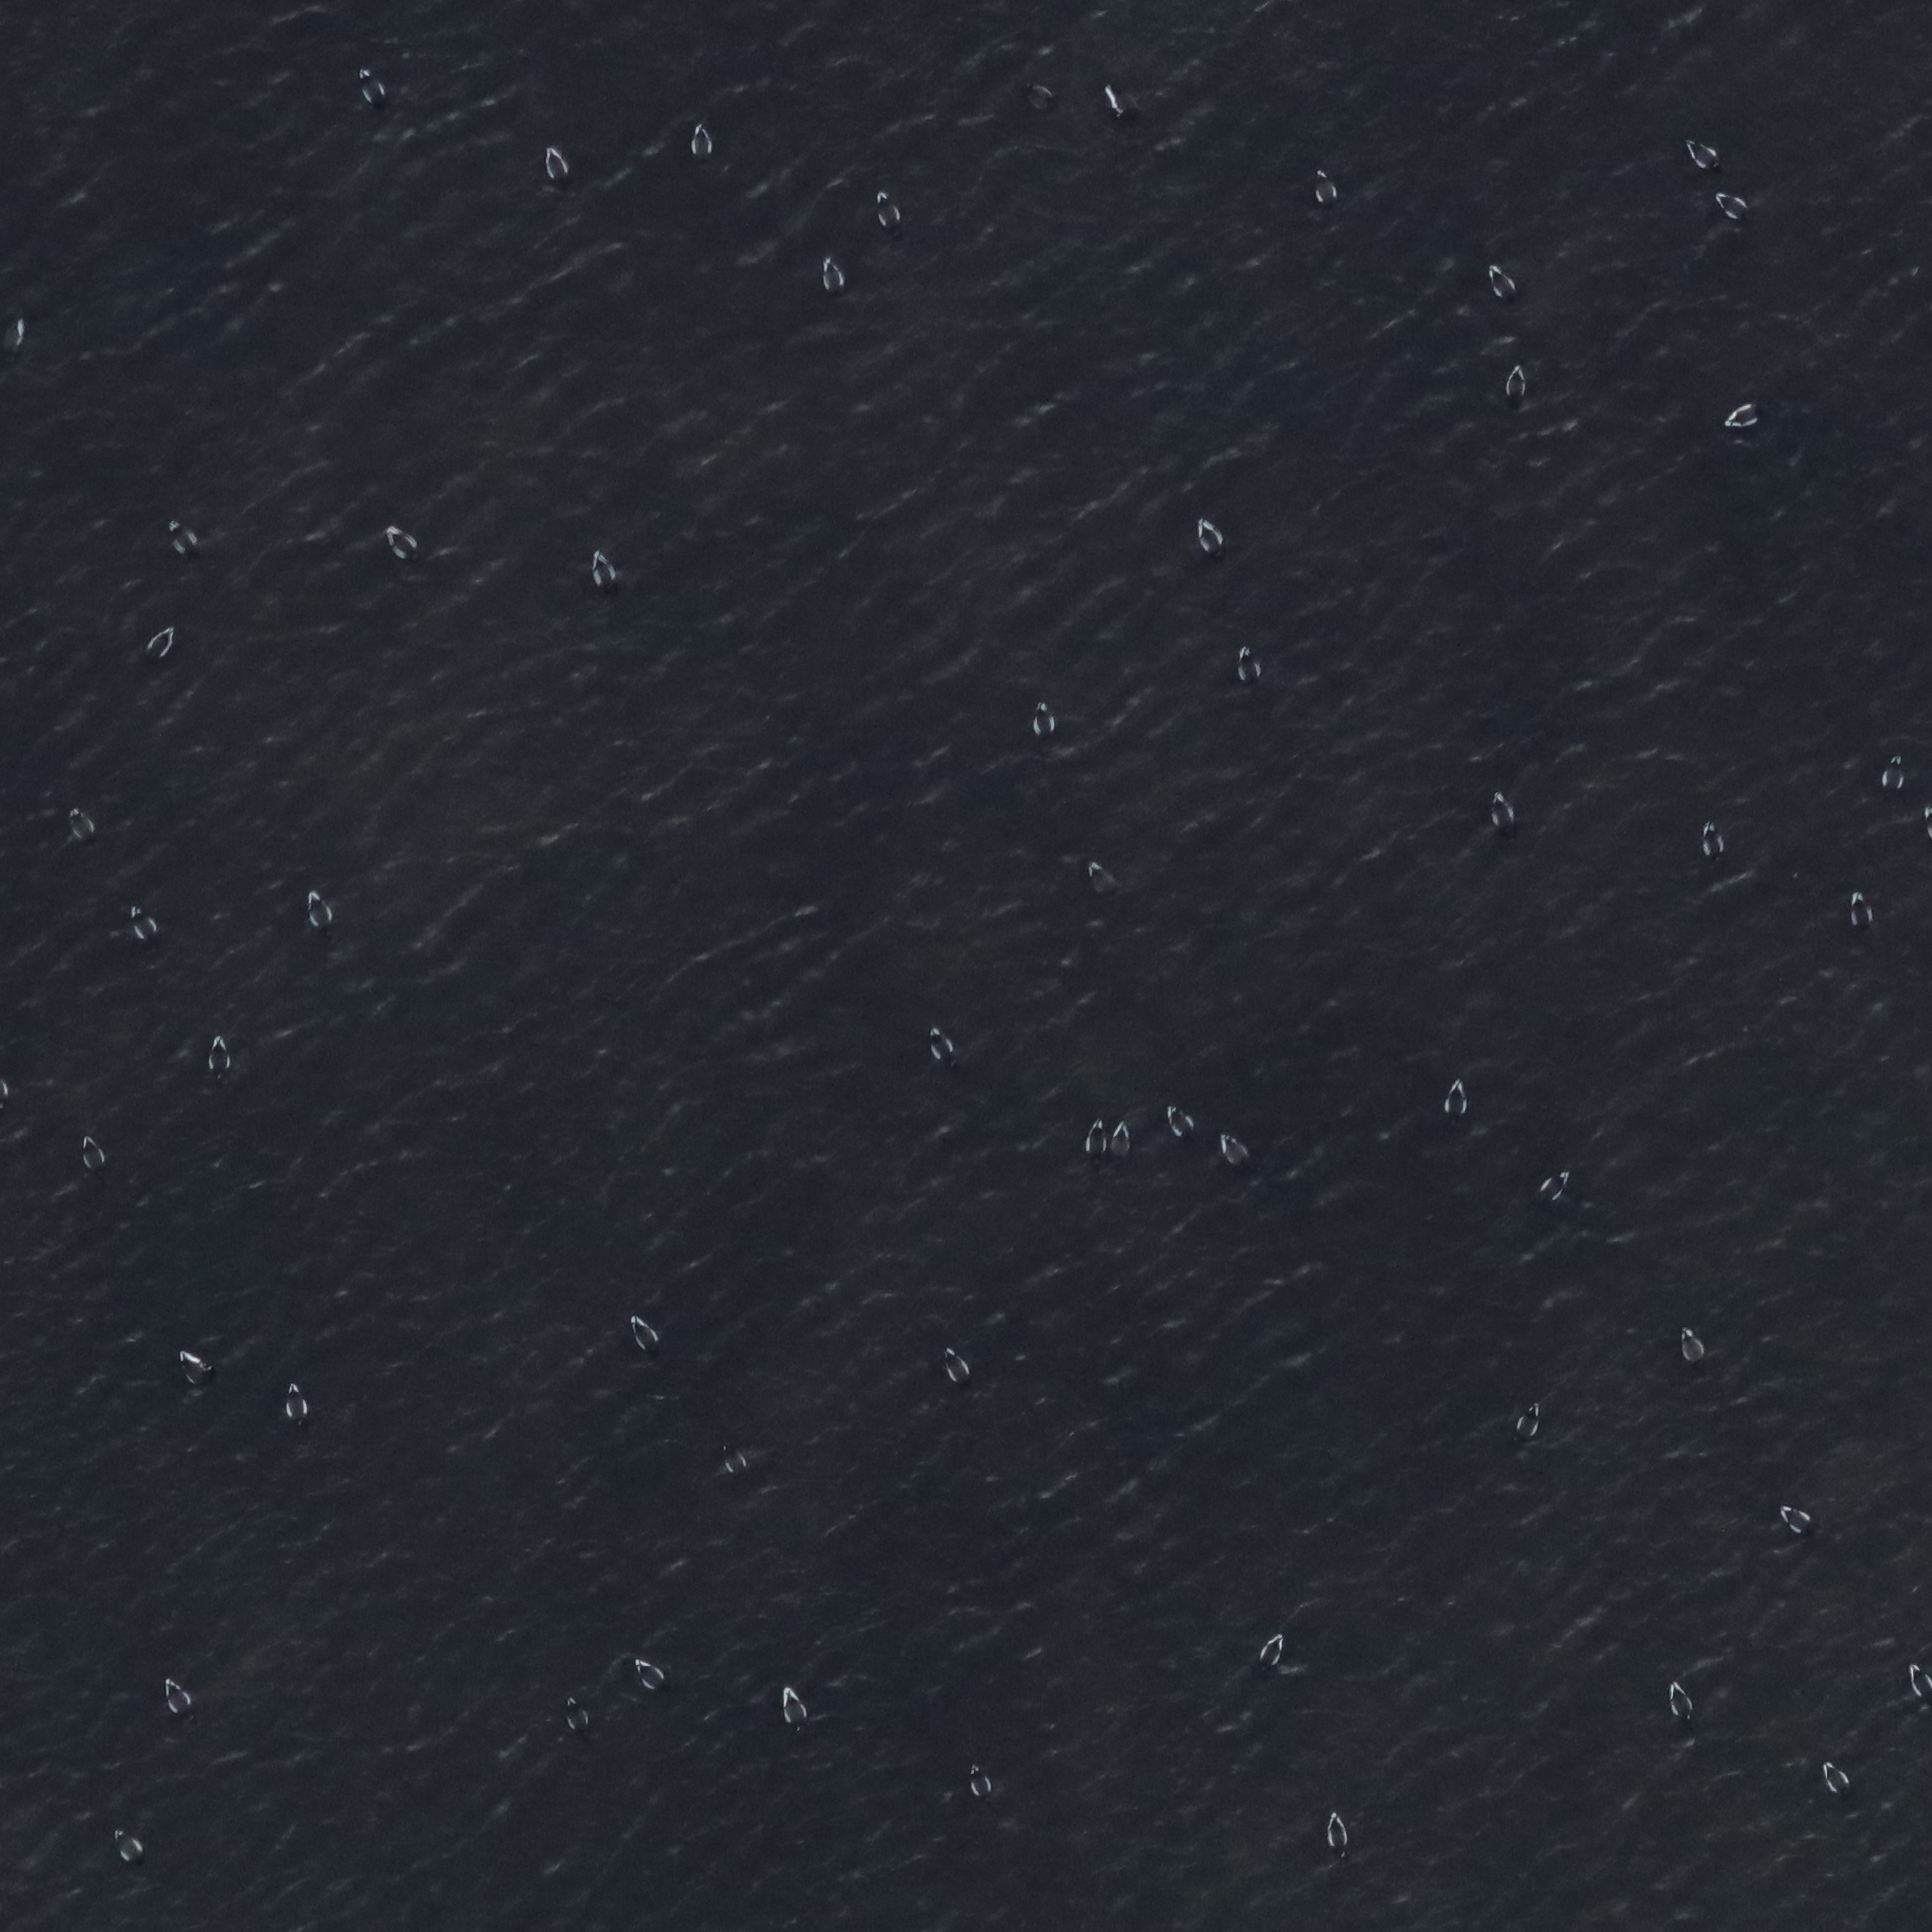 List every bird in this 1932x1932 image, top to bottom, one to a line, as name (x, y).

brant (374, 89)
brant (1035, 94)
brant (1123, 100)
brant (701, 142)
brant (1702, 157)
brant (555, 167)
brant (1326, 189)
brant (1735, 208)
brant (888, 215)
brant (831, 276)
brant (1501, 284)
brant (11, 333)
brant (1518, 388)
brant (1745, 418)
brant (186, 540)
brant (1210, 540)
brant (402, 546)
brant (603, 574)
brant (160, 643)
brant (1248, 667)
brant (1044, 722)
brant (1895, 775)
brant (1502, 814)
brant (82, 827)
brant (1711, 842)
brant (1100, 883)
brant (320, 913)
brant (1862, 913)
brant (142, 925)
brant (941, 1047)
brant (219, 1061)
brant (1456, 1101)
brant (1181, 1122)
brant (1096, 1141)
brant (1119, 1143)
brant (1235, 1152)
brant (92, 1154)
brant (1556, 1189)
brant (644, 1336)
brant (1694, 1350)
brant (955, 1367)
brant (197, 1373)
brant (296, 1405)
brant (1529, 1424)
brant (734, 1459)
brant (1797, 1522)
brant (1274, 1656)
brant (651, 1676)
brant (1924, 1684)
brant (179, 1699)
brant (1682, 1701)
brant (796, 1710)
brant (577, 1713)
brant (1836, 1779)
brant (982, 1783)
brant (1338, 1836)
brant (129, 1848)